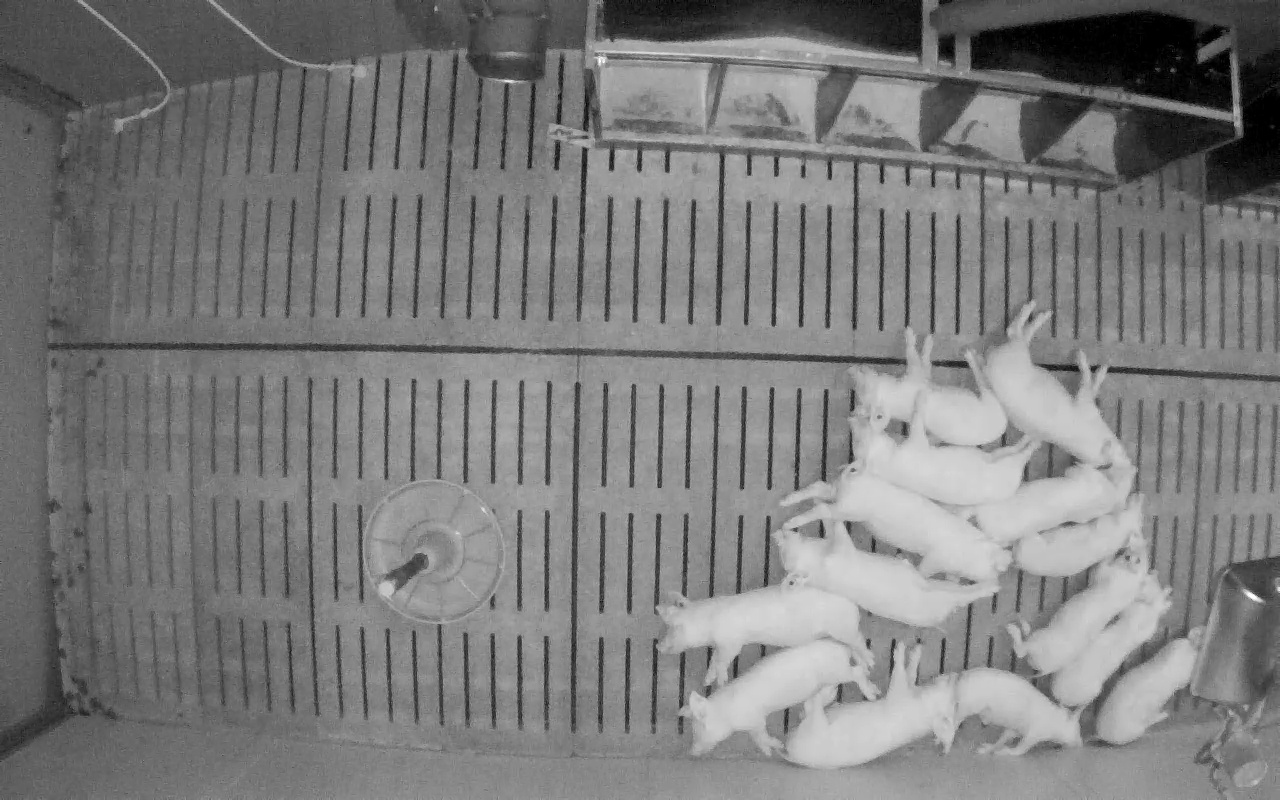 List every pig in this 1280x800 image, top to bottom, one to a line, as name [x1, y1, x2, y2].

pig [981, 298, 1134, 469]
pig [847, 328, 1009, 449]
pig [836, 390, 1040, 507]
pig [780, 462, 1012, 588]
pig [973, 464, 1139, 550]
pig [1009, 492, 1149, 579]
pig [768, 499, 1001, 627]
pig [1008, 546, 1150, 680]
pig [1050, 569, 1175, 706]
pig [657, 581, 878, 687]
pig [1088, 625, 1207, 745]
pig [773, 640, 962, 771]
pig [678, 642, 883, 758]
pig [934, 667, 1086, 758]